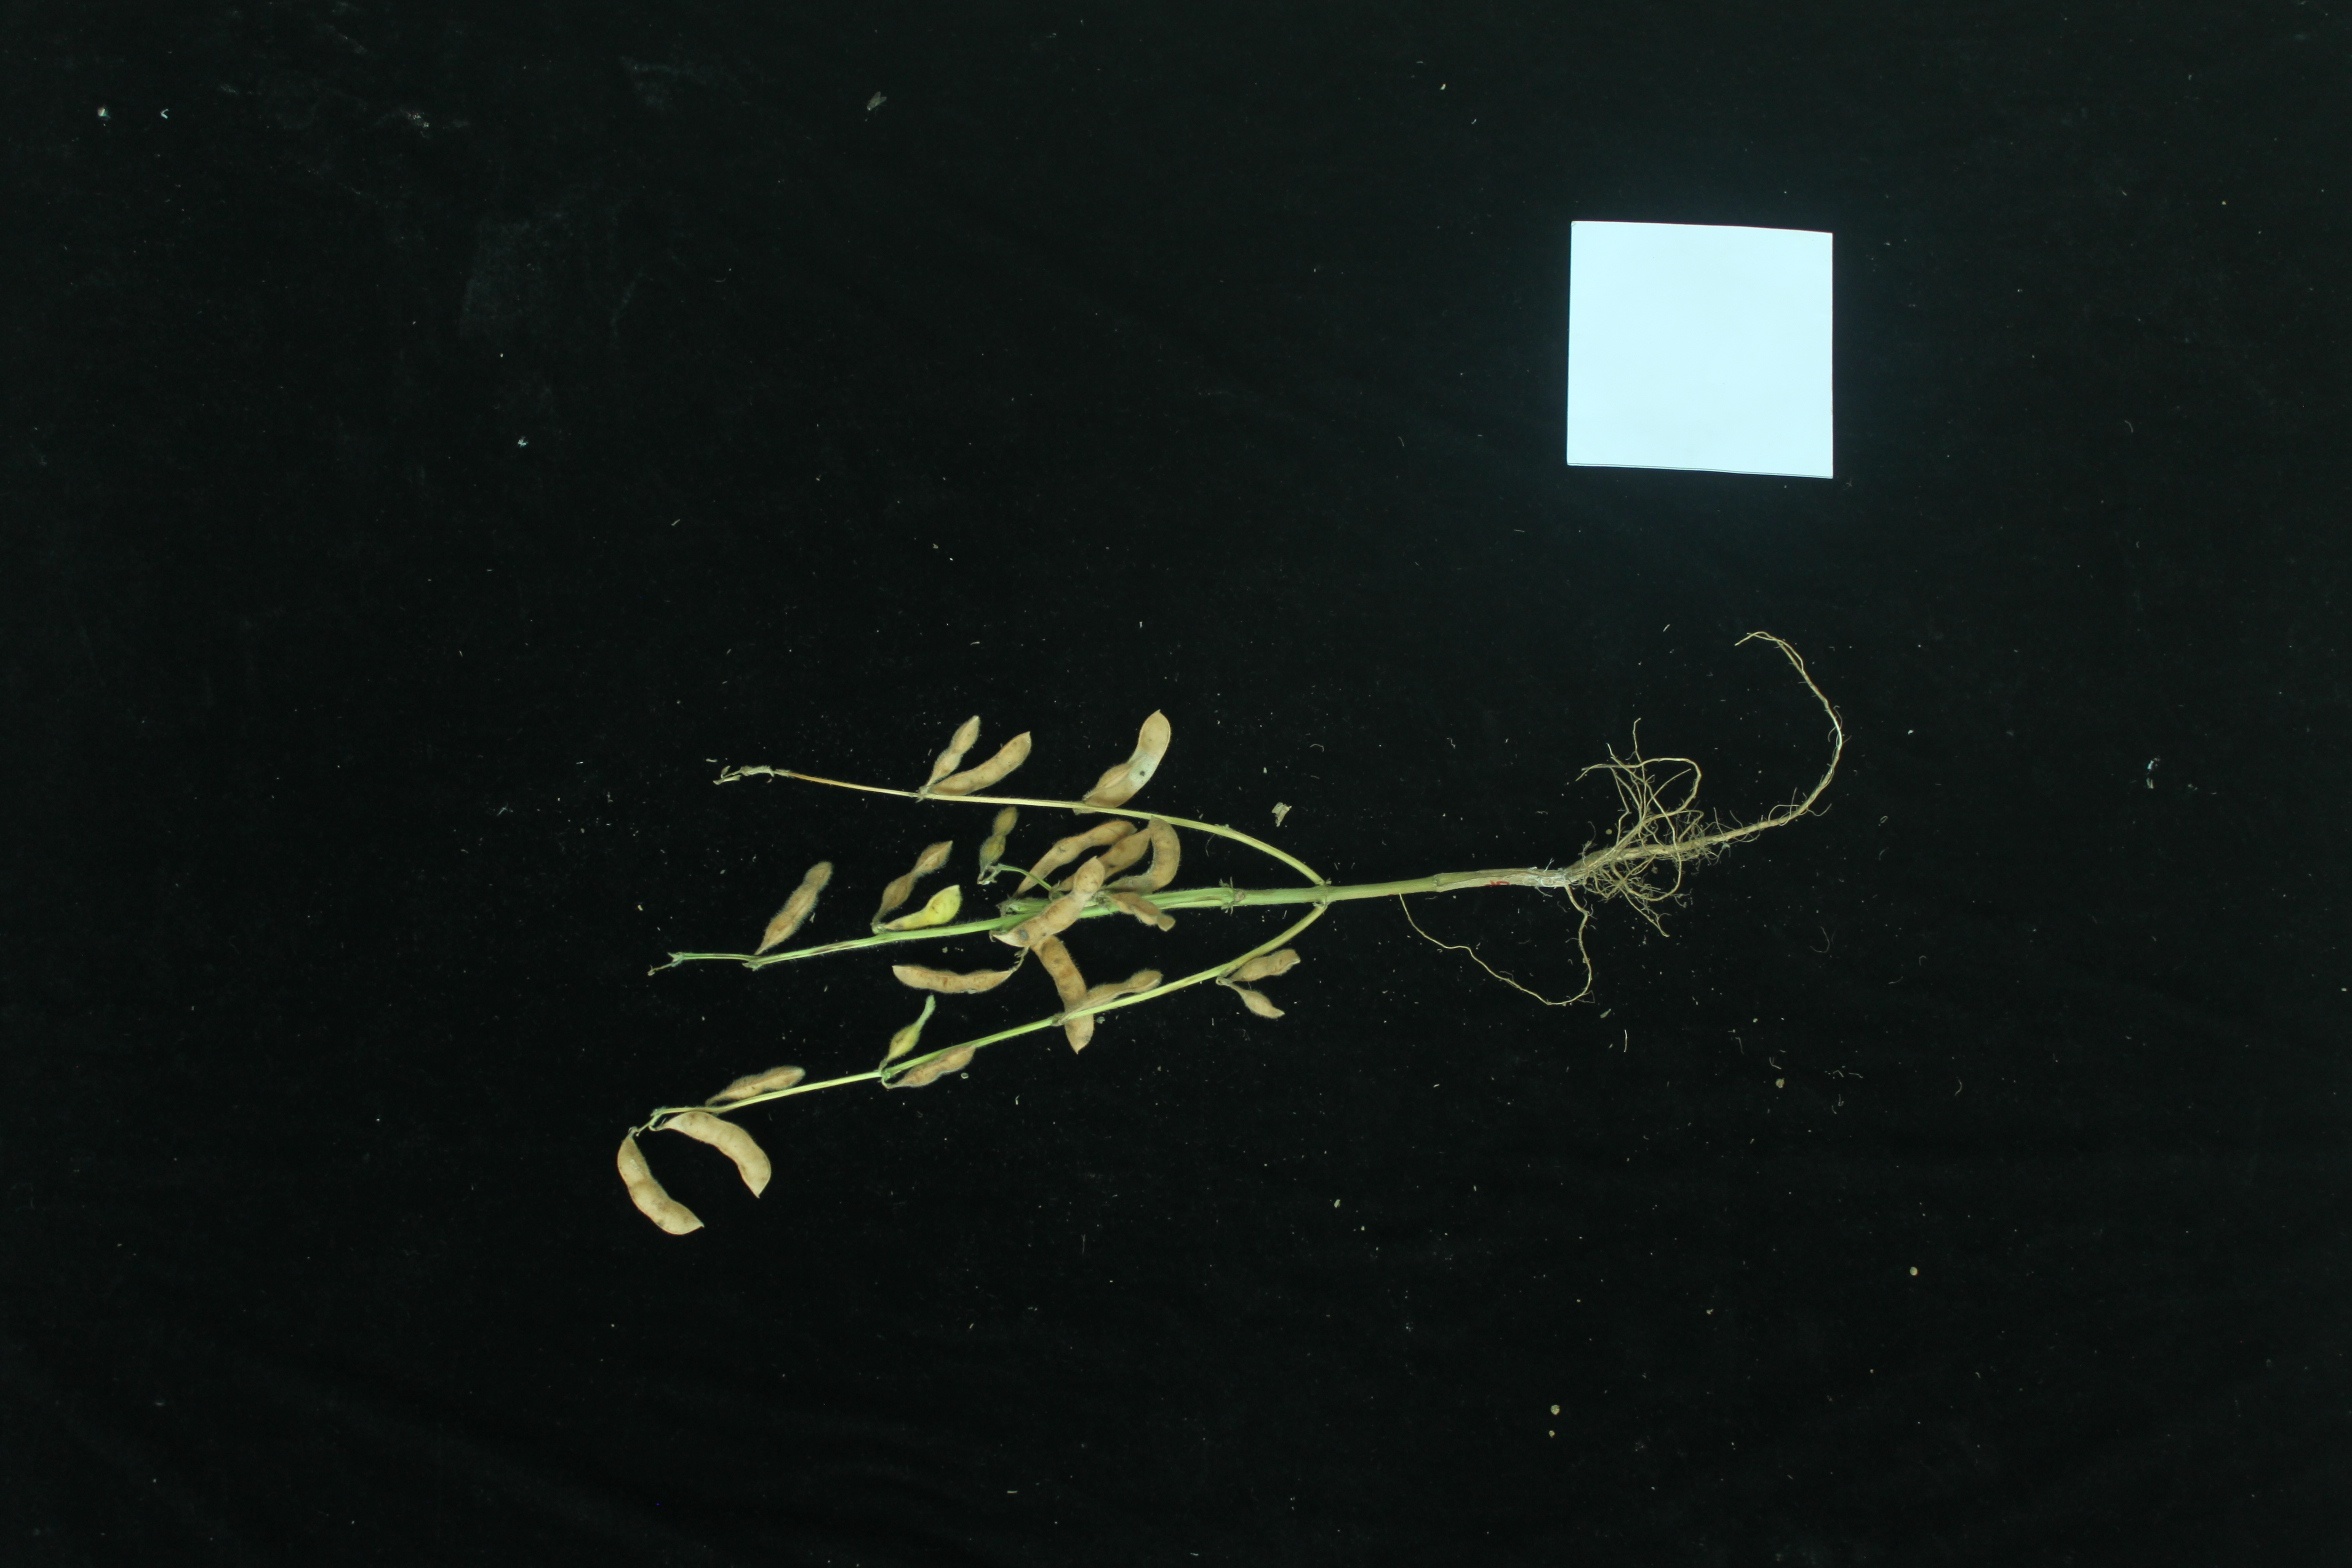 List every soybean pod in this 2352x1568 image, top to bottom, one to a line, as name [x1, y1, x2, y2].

soybean pod [1073, 712, 1171, 814]
soybean pod [924, 717, 979, 789]
soybean pod [925, 732, 1032, 793]
soybean pod [979, 808, 1016, 873]
soybean pod [1108, 820, 1180, 890]
soybean pod [1012, 823, 1136, 899]
soybean pod [1059, 828, 1151, 888]
soybean pod [877, 842, 950, 920]
soybean pod [994, 859, 1102, 945]
soybean pod [757, 863, 831, 953]
soybean pod [876, 885, 959, 930]
soybean pod [1100, 894, 1175, 931]
soybean pod [1032, 930, 1092, 1052]
soybean pod [1225, 952, 1299, 984]
soybean pod [892, 966, 1020, 995]
soybean pod [1082, 972, 1161, 1007]
soybean pod [1234, 989, 1283, 1018]
soybean pod [885, 997, 932, 1063]
soybean pod [893, 1046, 974, 1087]
soybean pod [710, 1070, 803, 1102]
soybean pod [658, 1114, 769, 1199]
soybean pod [619, 1135, 702, 1235]